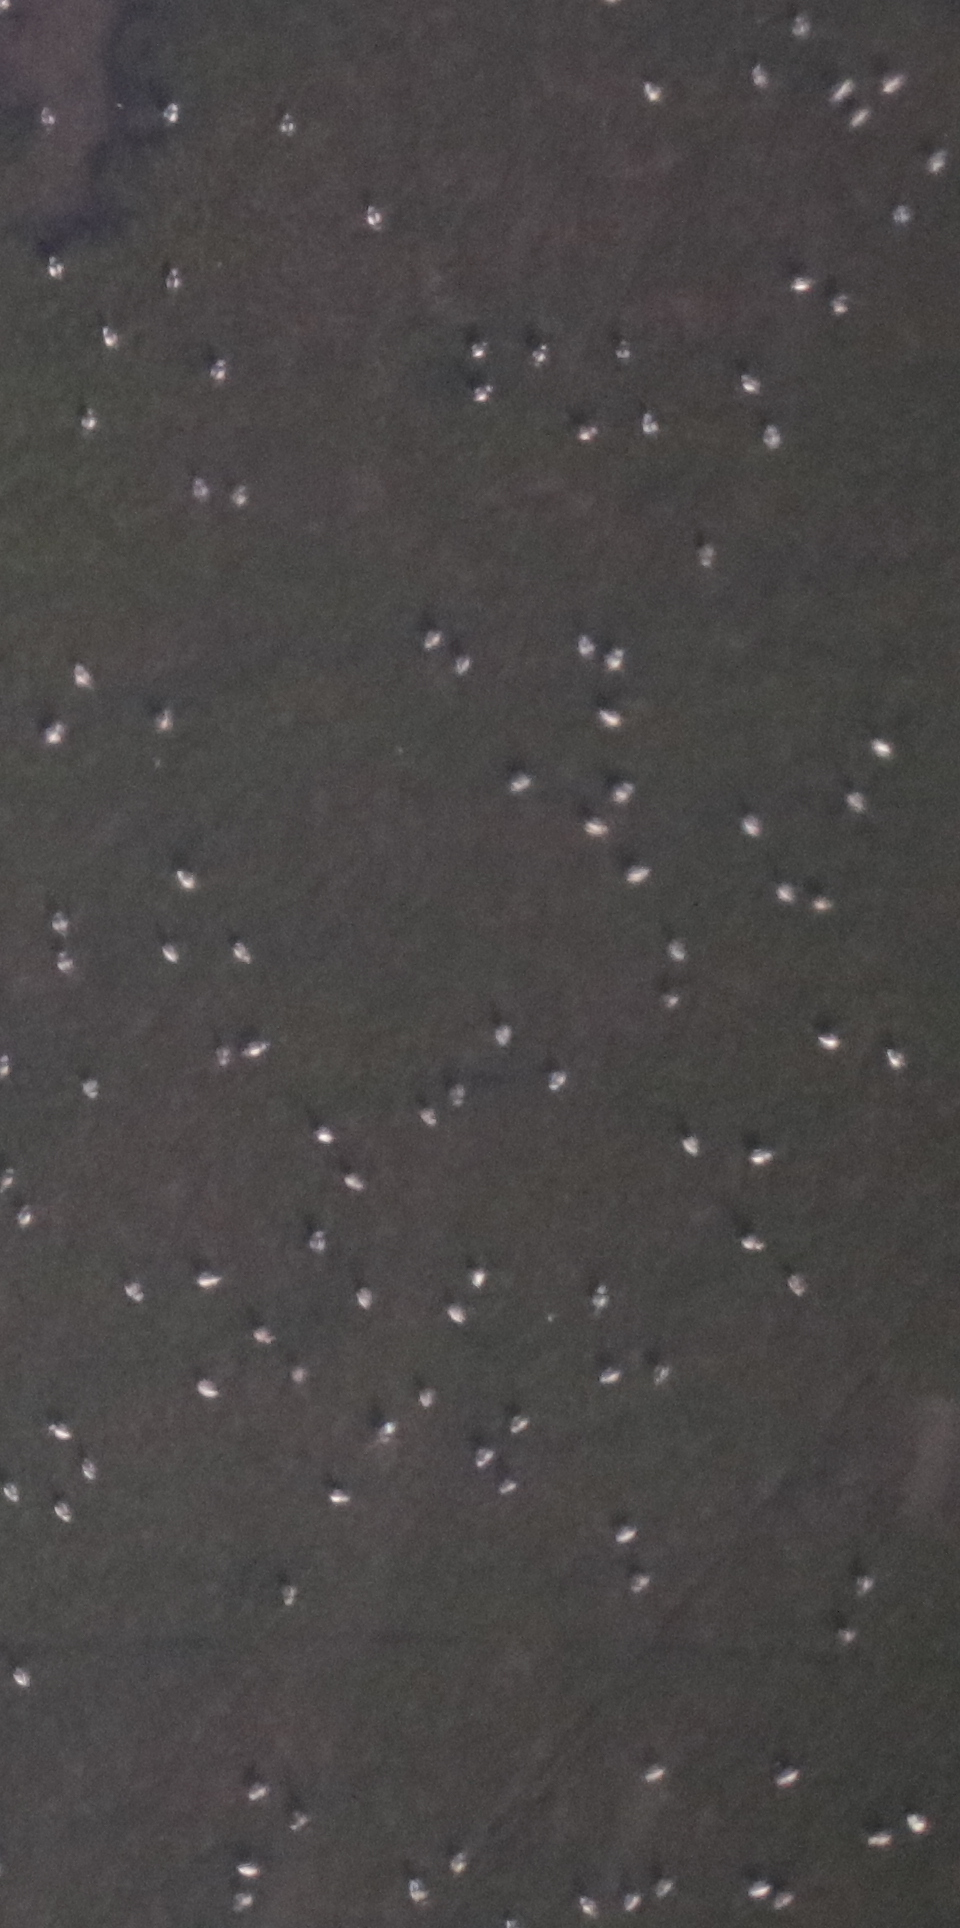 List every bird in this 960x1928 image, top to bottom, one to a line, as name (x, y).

brant (803, 24)
brant (748, 60)
brant (654, 83)
brant (831, 84)
brant (895, 86)
brant (184, 113)
brant (53, 117)
brant (862, 127)
brant (287, 129)
brant (933, 164)
brant (376, 205)
brant (910, 208)
brant (49, 258)
brant (179, 275)
brant (806, 279)
brant (849, 304)
brant (107, 325)
brant (617, 344)
brant (544, 351)
brant (476, 354)
brant (225, 365)
brant (749, 374)
brant (495, 392)
brant (85, 423)
brant (587, 428)
brant (655, 429)
brant (766, 439)
brant (204, 495)
brant (243, 500)
brant (712, 545)
brant (432, 635)
brant (586, 644)
brant (616, 656)
brant (465, 659)
brant (88, 667)
brant (607, 718)
brant (173, 720)
brant (54, 742)
brant (883, 747)
brant (516, 776)
brant (627, 797)
brant (859, 797)
brant (754, 833)
brant (587, 835)
brant (190, 866)
brant (643, 875)
brant (790, 892)
brant (825, 907)
brant (66, 922)
brant (173, 947)
brant (689, 947)
brant (242, 952)
brant (72, 969)
brant (676, 1002)
brant (829, 1039)
brant (511, 1041)
brant (261, 1045)
brant (218, 1049)
brant (897, 1056)
brant (556, 1083)
brant (94, 1088)
brant (467, 1096)
brant (423, 1116)
brant (322, 1130)
brant (693, 1140)
brant (768, 1153)
brant (5, 1168)
brant (355, 1183)
brant (25, 1216)
brant (747, 1240)
brant (310, 1251)
brant (470, 1269)
brant (212, 1280)
brant (803, 1290)
brant (143, 1292)
brant (598, 1296)
brant (370, 1301)
brant (463, 1318)
brant (249, 1345)
brant (286, 1373)
brant (599, 1375)
brant (651, 1376)
brant (207, 1384)
brant (423, 1389)
brant (524, 1420)
brant (376, 1430)
brant (63, 1432)
brant (487, 1464)
brant (91, 1471)
brant (6, 1489)
brant (516, 1489)
brant (344, 1492)
brant (65, 1508)
brant (627, 1531)
brant (643, 1583)
brant (862, 1584)
brant (289, 1592)
brant (851, 1638)
brant (22, 1681)
brant (794, 1773)
brant (654, 1775)
brant (260, 1786)
brant (303, 1820)
brant (918, 1820)
brant (888, 1842)
brant (453, 1857)
brant (244, 1876)
brant (764, 1883)
brant (661, 1885)
brant (417, 1889)
brant (790, 1895)
brant (595, 1900)
brant (629, 1901)
brant (239, 1903)